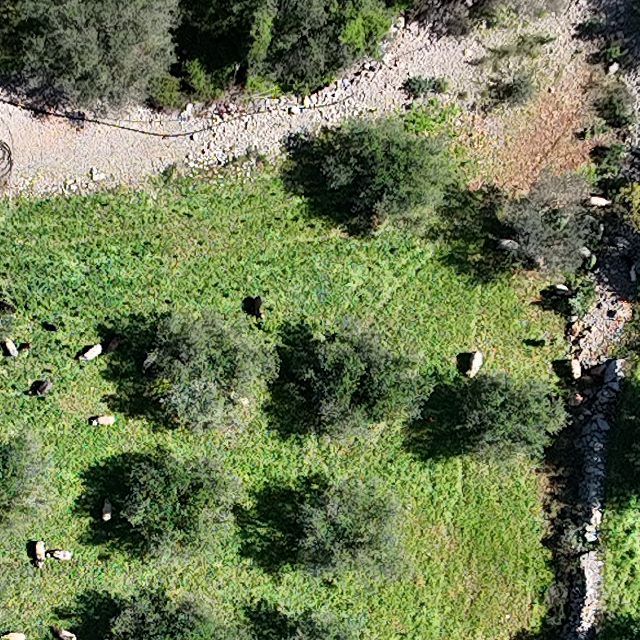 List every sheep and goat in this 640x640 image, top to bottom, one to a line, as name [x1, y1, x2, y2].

sheep [607, 63, 619, 76]
sheep [589, 195, 612, 207]
sheep [551, 215, 570, 232]
sheep [583, 215, 599, 225]
sheep [594, 224, 604, 241]
sheep [615, 235, 634, 250]
sheep [499, 238, 520, 249]
sheep [577, 245, 592, 260]
sheep [534, 255, 547, 271]
sheep [631, 264, 638, 282]
sheep [556, 285, 569, 291]
sheep [554, 290, 576, 296]
sheep [254, 295, 263, 320]
sheep [570, 322, 581, 342]
sheep [571, 325, 595, 347]
sheep [2, 337, 19, 359]
sheep [103, 337, 121, 356]
sheep [79, 343, 102, 366]
sheep [141, 348, 158, 375]
sheep [466, 351, 482, 378]
sheep [570, 359, 582, 379]
sheep [37, 381, 51, 396]
sheep [568, 394, 583, 407]
sheep [563, 404, 585, 420]
sheep [576, 405, 591, 415]
sheep [92, 416, 115, 427]
sheep [318, 435, 330, 452]
sheep [103, 499, 112, 521]
sheep [35, 541, 45, 569]
sheep [46, 550, 73, 560]
sheep [52, 624, 77, 639]
sheep [0, 633, 26, 639]